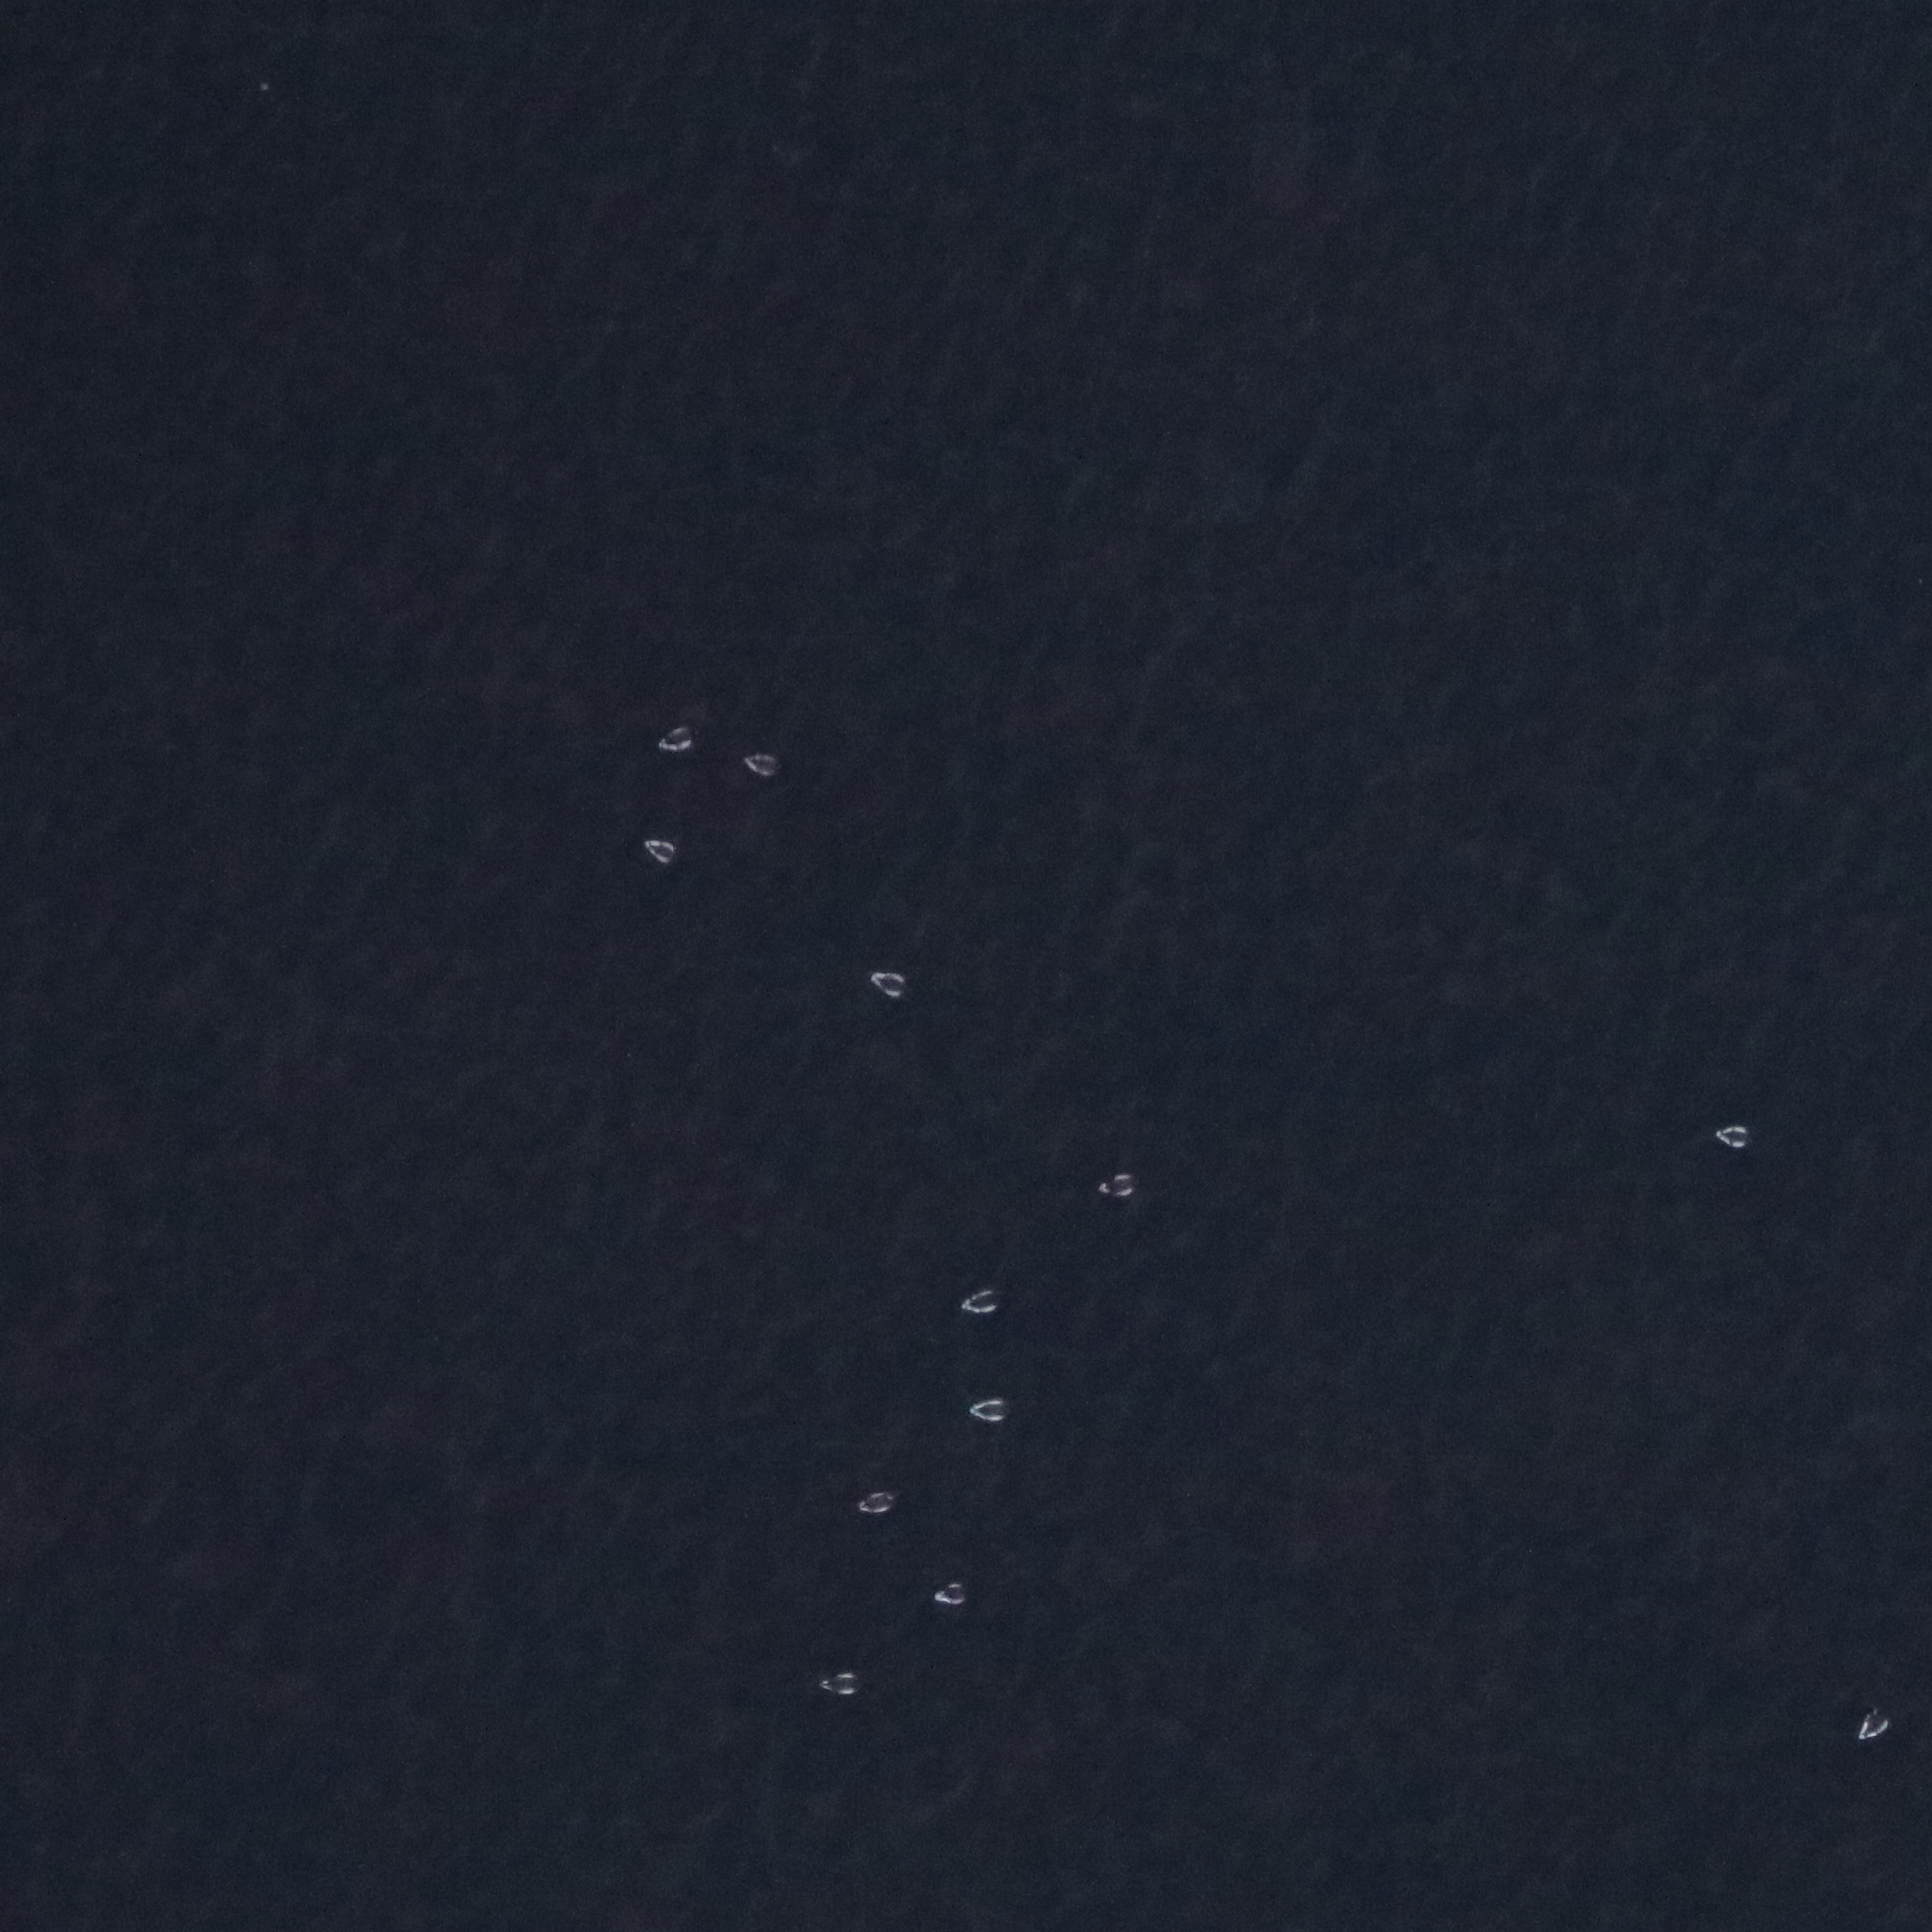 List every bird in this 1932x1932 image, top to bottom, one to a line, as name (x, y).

brant (679, 738)
brant (765, 766)
brant (663, 849)
brant (892, 985)
brant (1737, 1138)
brant (1121, 1186)
brant (985, 1301)
brant (993, 1411)
brant (879, 1502)
brant (954, 1595)
brant (843, 1684)
brant (1876, 1723)